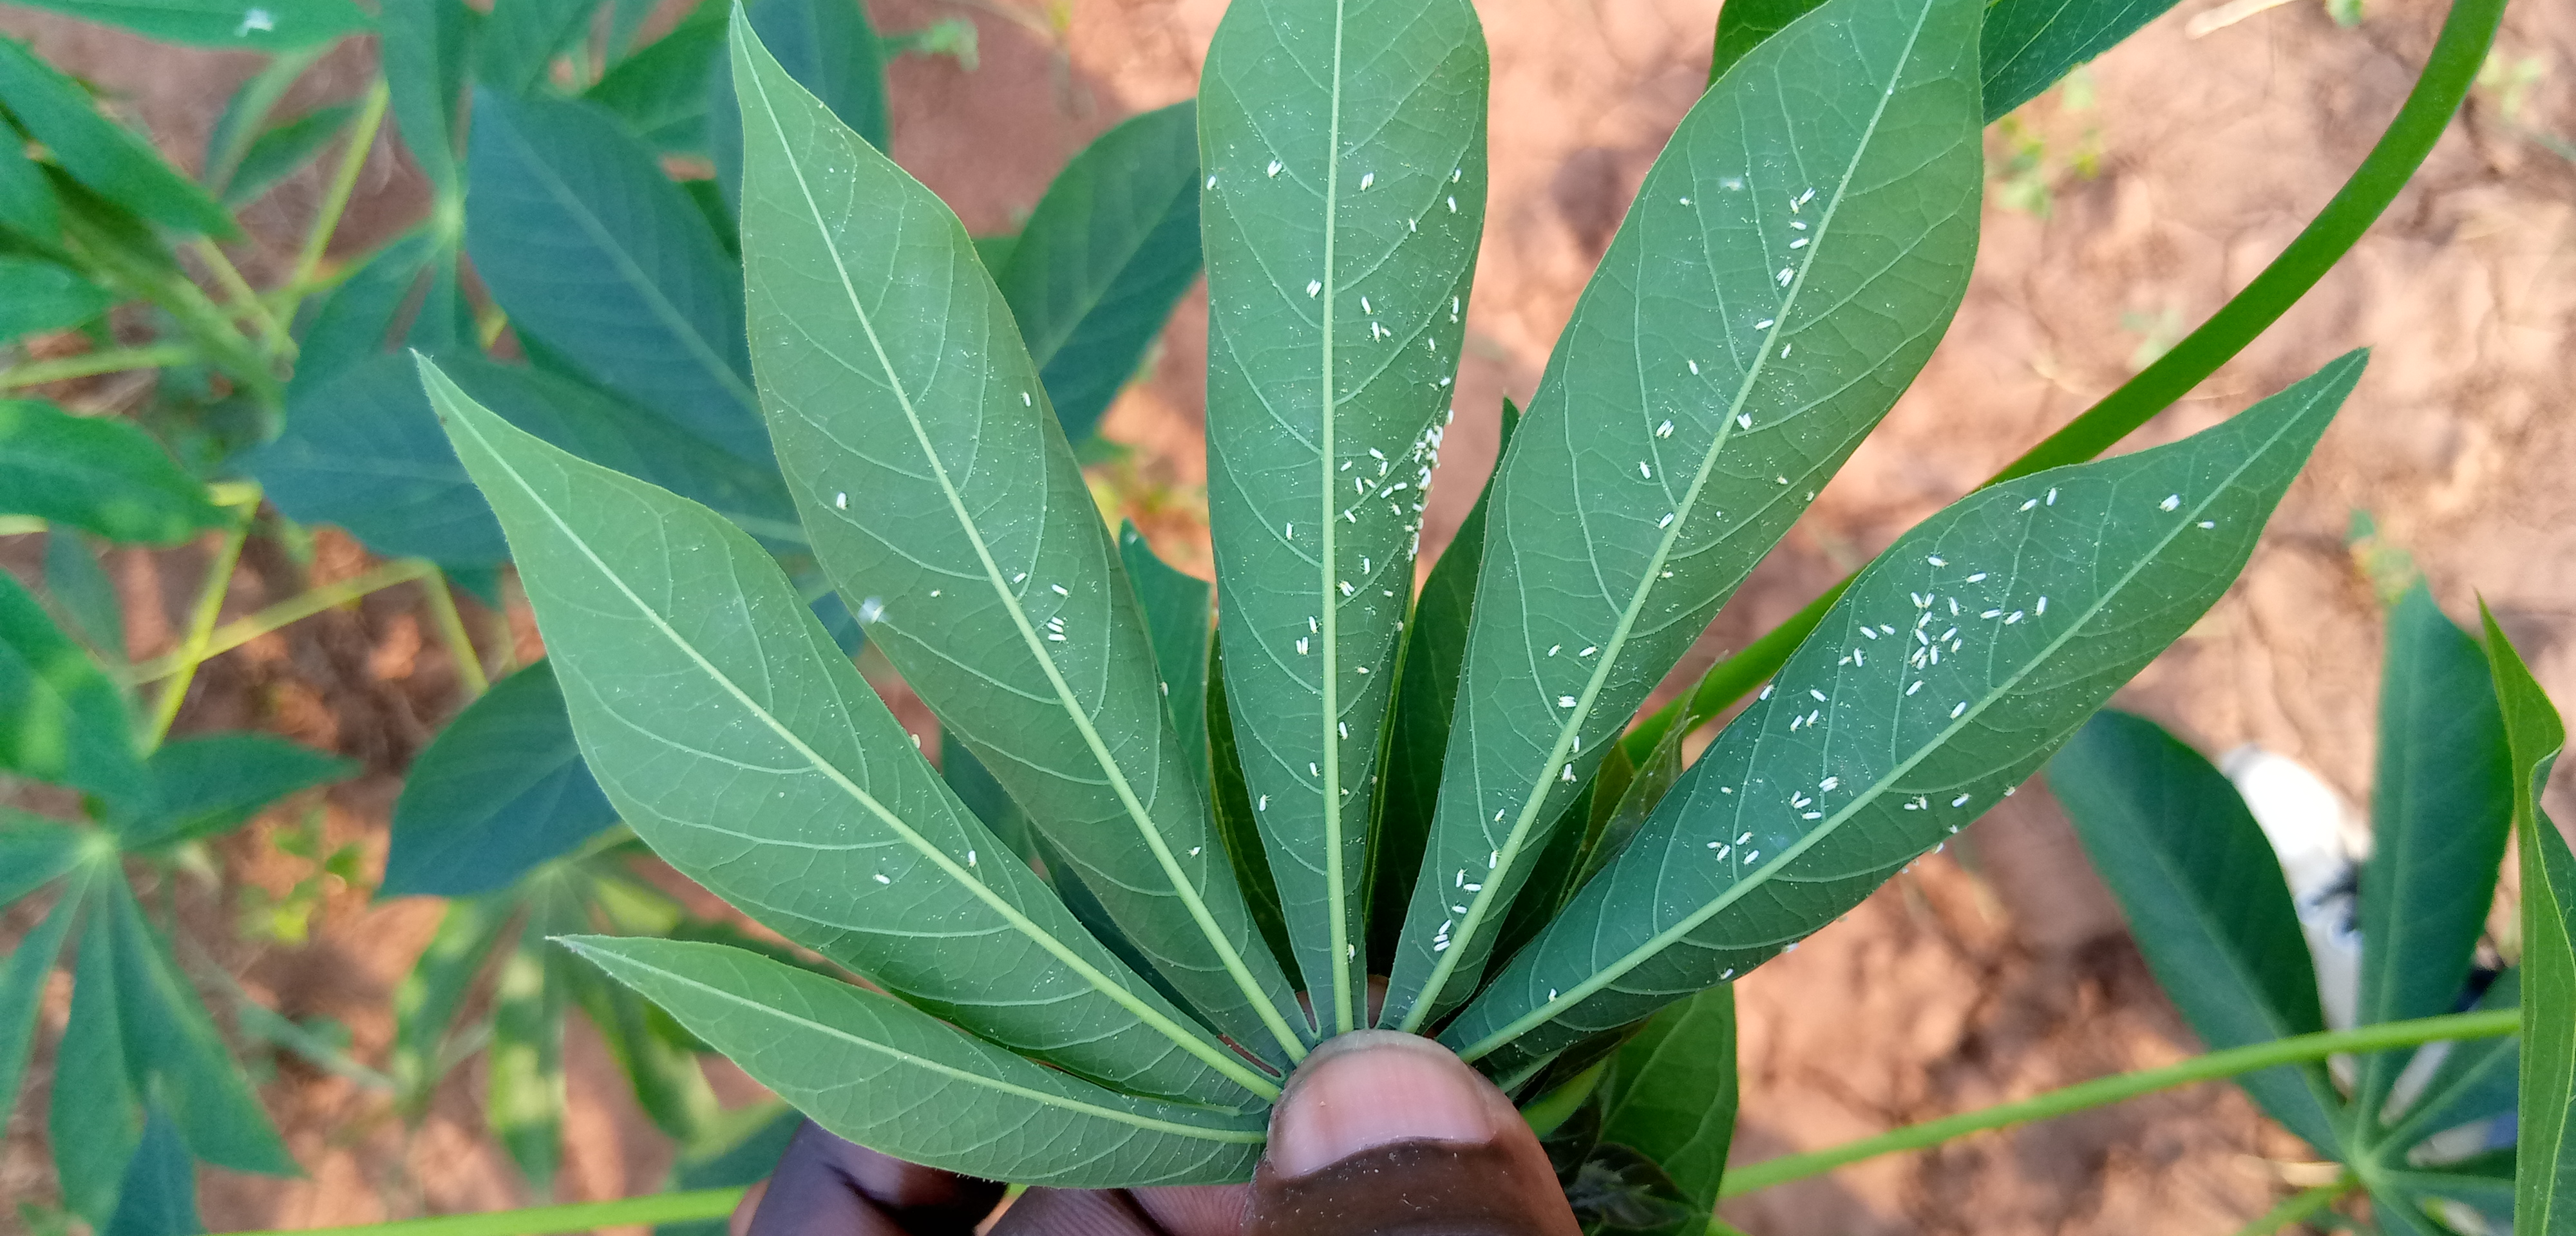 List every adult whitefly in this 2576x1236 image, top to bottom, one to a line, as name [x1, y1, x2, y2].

whitefly [1264, 157, 1283, 180]
whitefly [1450, 166, 1465, 185]
whitefly [1359, 169, 1378, 191]
whitefly [1205, 173, 1218, 191]
whitefly [1796, 185, 1815, 207]
whitefly [1446, 194, 1458, 215]
whitefly [1677, 194, 1691, 209]
whitefly [1788, 196, 1802, 215]
whitefly [1406, 216, 1419, 234]
whitefly [1787, 217, 1809, 232]
whitefly [1786, 235, 1812, 249]
whitefly [1776, 265, 1795, 288]
whitefly [1305, 278, 1323, 300]
whitefly [1450, 293, 1458, 314]
whitefly [1358, 294, 1374, 315]
whitefly [1446, 313, 1461, 324]
whitefly [1754, 316, 1777, 331]
whitefly [1372, 318, 1381, 345]
whitefly [1381, 328, 1392, 338]
whitefly [1426, 335, 1437, 353]
whitefly [1779, 339, 1794, 362]
whitefly [1686, 357, 1700, 377]
whitefly [1439, 375, 1452, 388]
whitefly [1020, 389, 1036, 409]
whitefly [1444, 407, 1455, 426]
whitefly [1734, 410, 1756, 432]
whitefly [1653, 416, 1674, 440]
whitefly [1424, 427, 1433, 444]
whitefly [1368, 444, 1387, 459]
whitefly [1412, 447, 1423, 464]
whitefly [1425, 447, 1439, 464]
whitefly [1638, 456, 1654, 480]
whitefly [1338, 458, 1356, 472]
whitefly [1378, 459, 1388, 478]
whitefly [1419, 465, 1432, 492]
whitefly [1774, 473, 1790, 487]
whitefly [1354, 474, 1365, 495]
whitefly [1365, 476, 1378, 489]
whitefly [1393, 479, 1409, 492]
whitefly [1379, 484, 1392, 500]
whitefly [2045, 485, 2062, 507]
whitefly [1804, 488, 1816, 503]
whitefly [2156, 488, 2180, 513]
whitefly [833, 490, 850, 512]
whitefly [2018, 497, 2038, 513]
whitefly [1388, 498, 1406, 518]
whitefly [1410, 501, 1425, 511]
whitefly [1342, 508, 1358, 525]
whitefly [1657, 508, 1676, 530]
whitefly [1414, 514, 1426, 529]
whitefly [2195, 516, 2215, 532]
whitefly [1284, 520, 1294, 543]
whitefly [1409, 530, 1420, 556]
whitefly [1402, 548, 1417, 561]
whitefly [1926, 554, 1948, 568]
whitefly [1358, 555, 1372, 577]
whitefly [1660, 568, 1676, 580]
whitefly [1011, 571, 1032, 586]
whitefly [1963, 572, 1989, 584]
whitefly [1338, 576, 1356, 598]
whitefly [1050, 582, 1070, 597]
whitefly [928, 587, 943, 601]
whitefly [1381, 587, 1397, 599]
whitefly [1909, 590, 1924, 610]
whitefly [1924, 591, 1935, 610]
whitefly [2034, 592, 2048, 617]
whitefly [1947, 593, 1962, 617]
whitefly [865, 598, 890, 630]
whitefly [2003, 606, 2023, 627]
whitefly [1978, 608, 2003, 620]
whitefly [1916, 610, 1935, 628]
whitefly [1306, 614, 1320, 635]
whitefly [1044, 615, 1068, 633]
whitefly [1395, 616, 1406, 633]
whitefly [1878, 621, 1897, 636]
whitefly [1859, 624, 1879, 641]
whitefly [1913, 625, 1929, 645]
whitefly [1045, 632, 1067, 642]
whitefly [1302, 633, 1310, 658]
whitefly [1294, 635, 1303, 656]
whitefly [1949, 636, 1965, 655]
whitefly [1577, 641, 1598, 659]
whitefly [1545, 641, 1562, 658]
whitefly [1928, 643, 1939, 666]
whitefly [1853, 646, 1866, 668]
whitefly [1837, 653, 1853, 668]
whitefly [1354, 664, 1373, 677]
whitefly [1904, 677, 1926, 697]
whitefly [1159, 677, 1173, 697]
whitefly [1758, 682, 1776, 701]
whitefly [1808, 687, 1828, 703]
whitefly [1555, 693, 1580, 709]
whitefly [1949, 700, 1966, 721]
whitefly [1804, 707, 1825, 729]
whitefly [1788, 713, 1803, 734]
whitefly [1334, 718, 1354, 741]
whitefly [910, 732, 922, 750]
whitefly [1572, 732, 1582, 756]
whitefly [1307, 759, 1321, 778]
whitefly [1560, 760, 1579, 785]
whitefly [1370, 771, 1379, 787]
whitefly [1818, 775, 1841, 794]
whitefly [2005, 782, 2016, 800]
whitefly [1719, 783, 1733, 796]
whitefly [1338, 784, 1352, 798]
whitefly [1951, 789, 1969, 807]
whitefly [1257, 790, 1271, 814]
whitefly [1788, 790, 1815, 809]
whitefly [1916, 792, 1930, 812]
whitefly [1901, 800, 1917, 812]
whitefly [1493, 805, 1507, 823]
whitefly [1800, 810, 1823, 821]
whitefly [1947, 823, 1961, 834]
whitefly [1734, 826, 1753, 847]
whitefly [1704, 839, 1723, 849]
whitefly [1186, 842, 1202, 858]
whitefly [1929, 842, 1947, 856]
whitefly [1717, 845, 1729, 861]
whitefly [1488, 847, 1501, 871]
whitefly [1742, 848, 1759, 865]
whitefly [966, 848, 981, 870]
whitefly [1913, 857, 1924, 867]
whitefly [1899, 863, 1911, 876]
whitefly [1454, 866, 1465, 888]
whitefly [873, 871, 893, 886]
whitefly [1464, 881, 1482, 893]
whitefly [1450, 903, 1468, 915]
whitefly [1836, 913, 1852, 924]
whitefly [1436, 918, 1455, 935]
whitefly [1432, 932, 1448, 942]
whitefly [1781, 940, 1801, 953]
whitefly [1347, 941, 1358, 959]
whitefly [1434, 941, 1451, 952]
whitefly [1719, 965, 1736, 982]
whitefly [1547, 987, 1561, 1002]